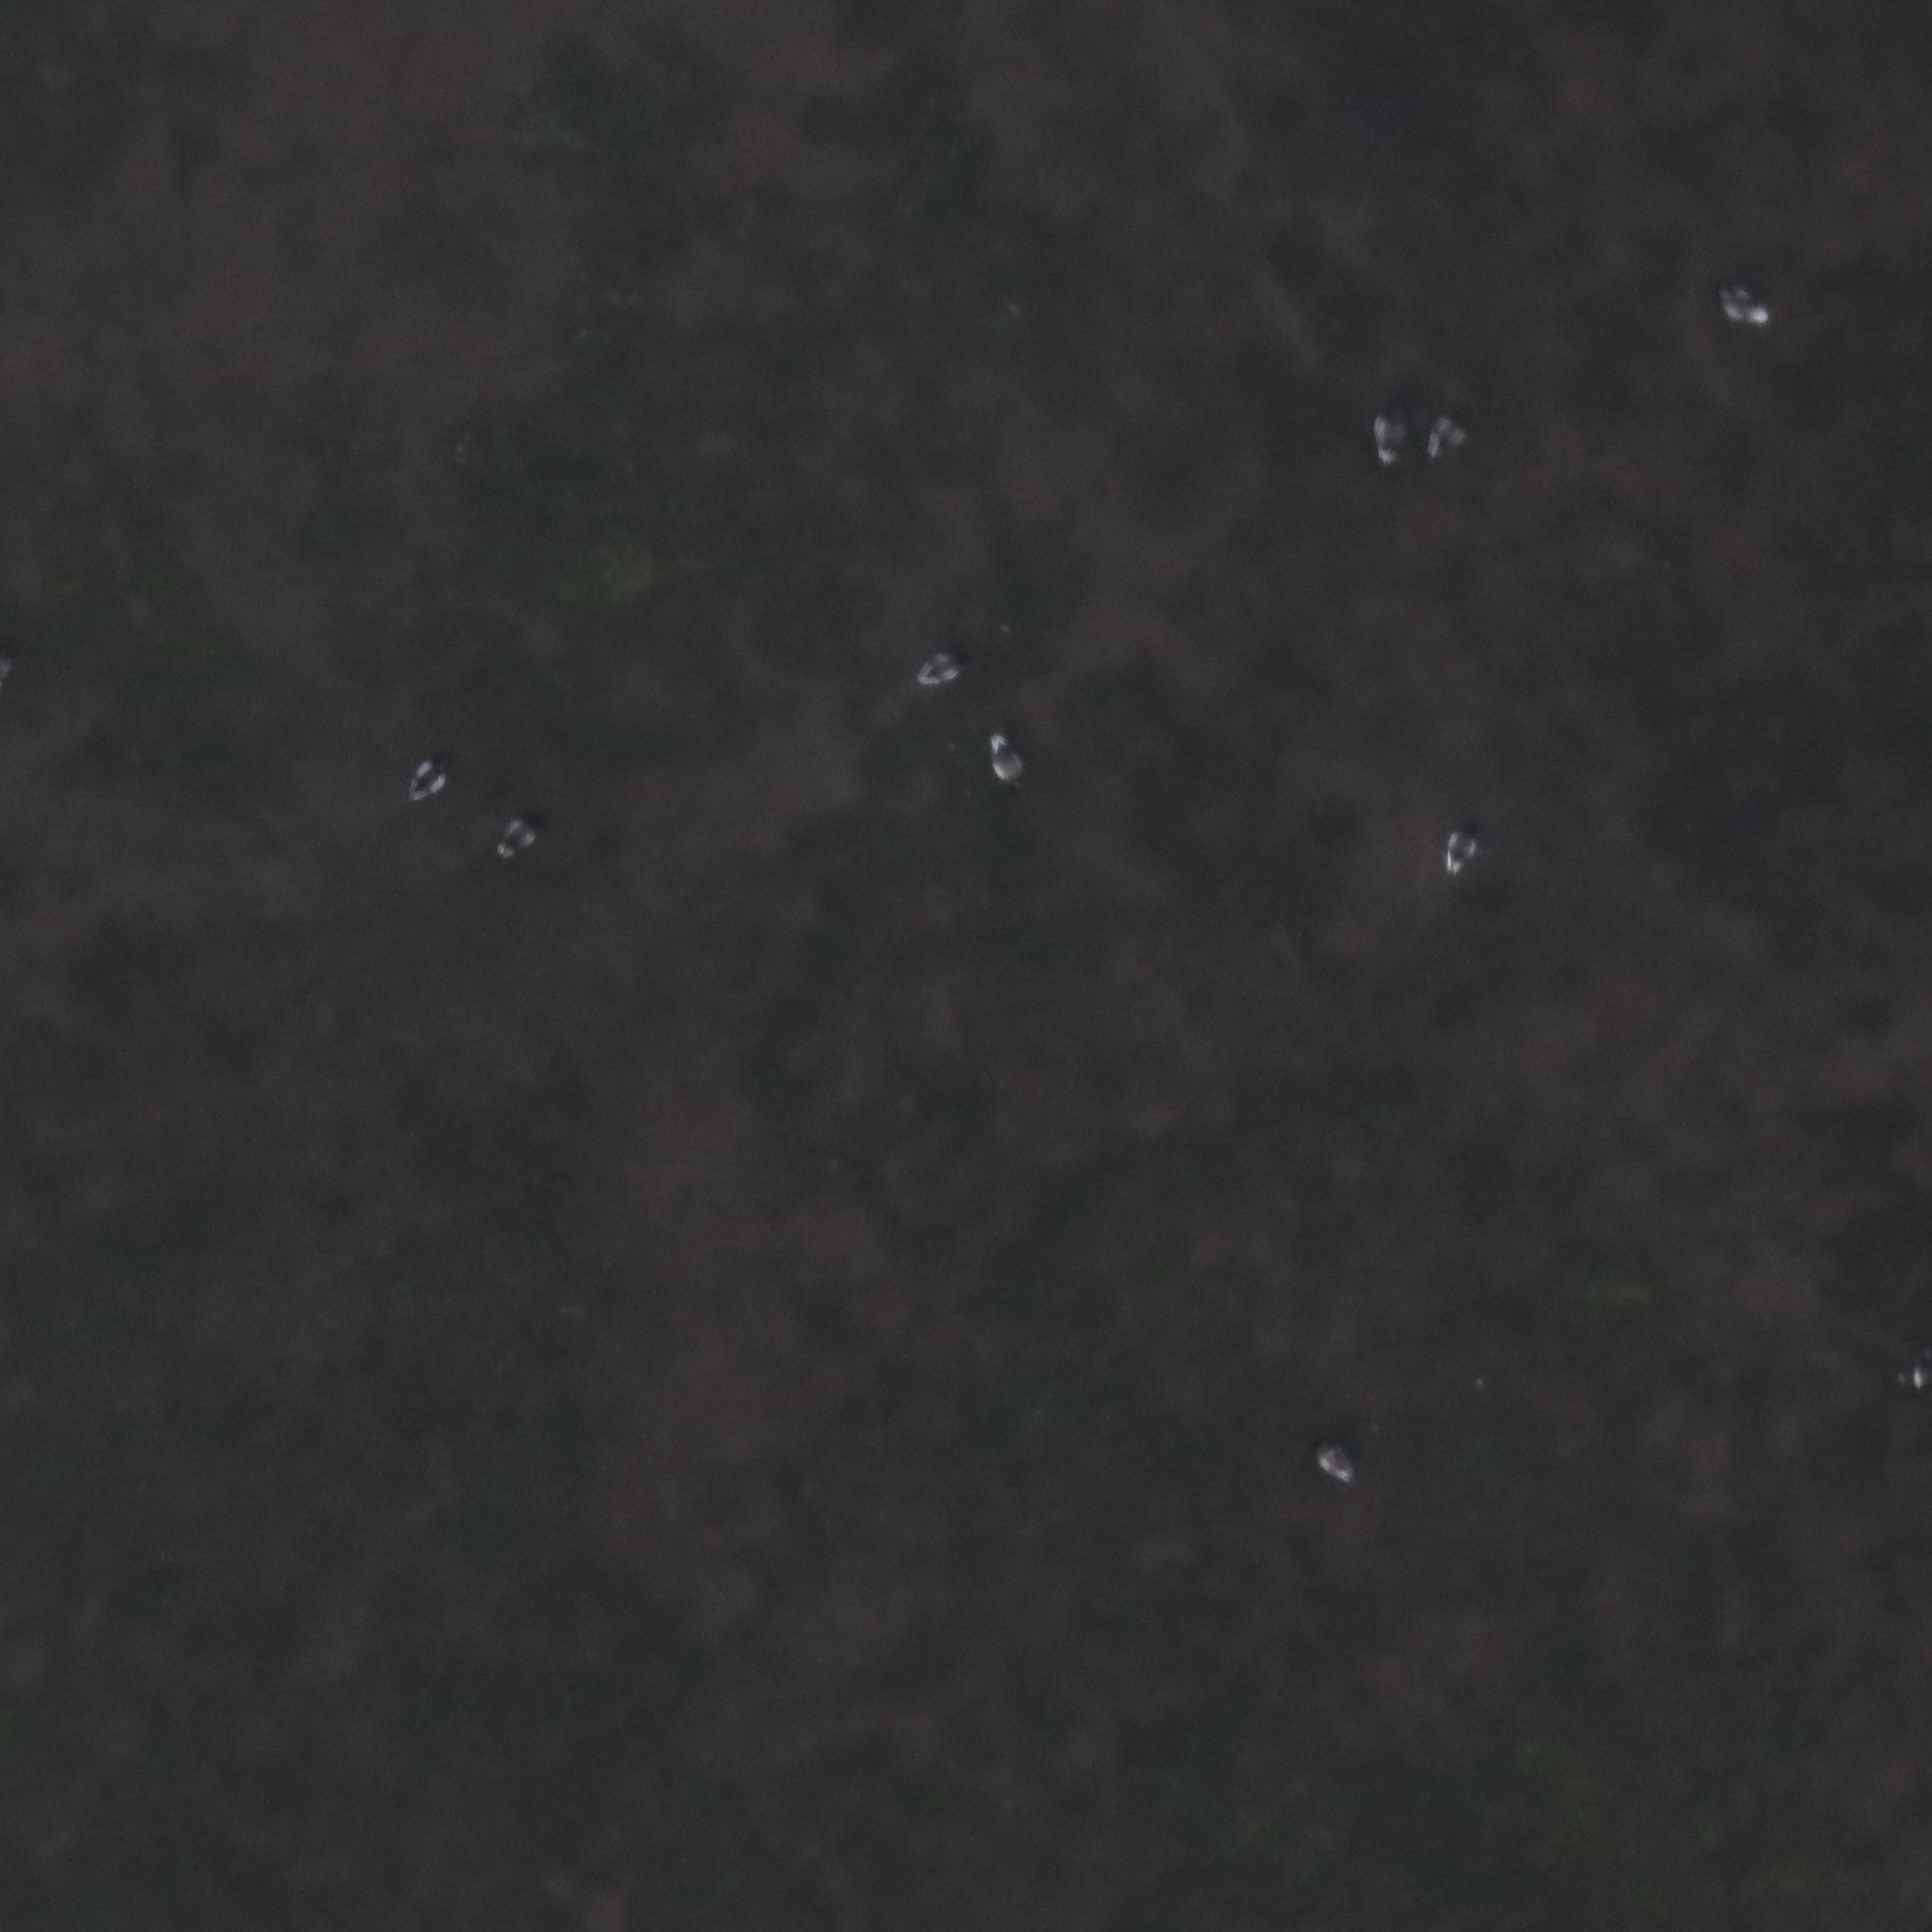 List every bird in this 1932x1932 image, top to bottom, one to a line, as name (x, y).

brant (1741, 303)
brant (1442, 437)
brant (1390, 438)
brant (941, 668)
brant (1006, 763)
brant (428, 778)
brant (518, 836)
brant (1463, 850)
brant (1927, 1375)
brant (1333, 1460)